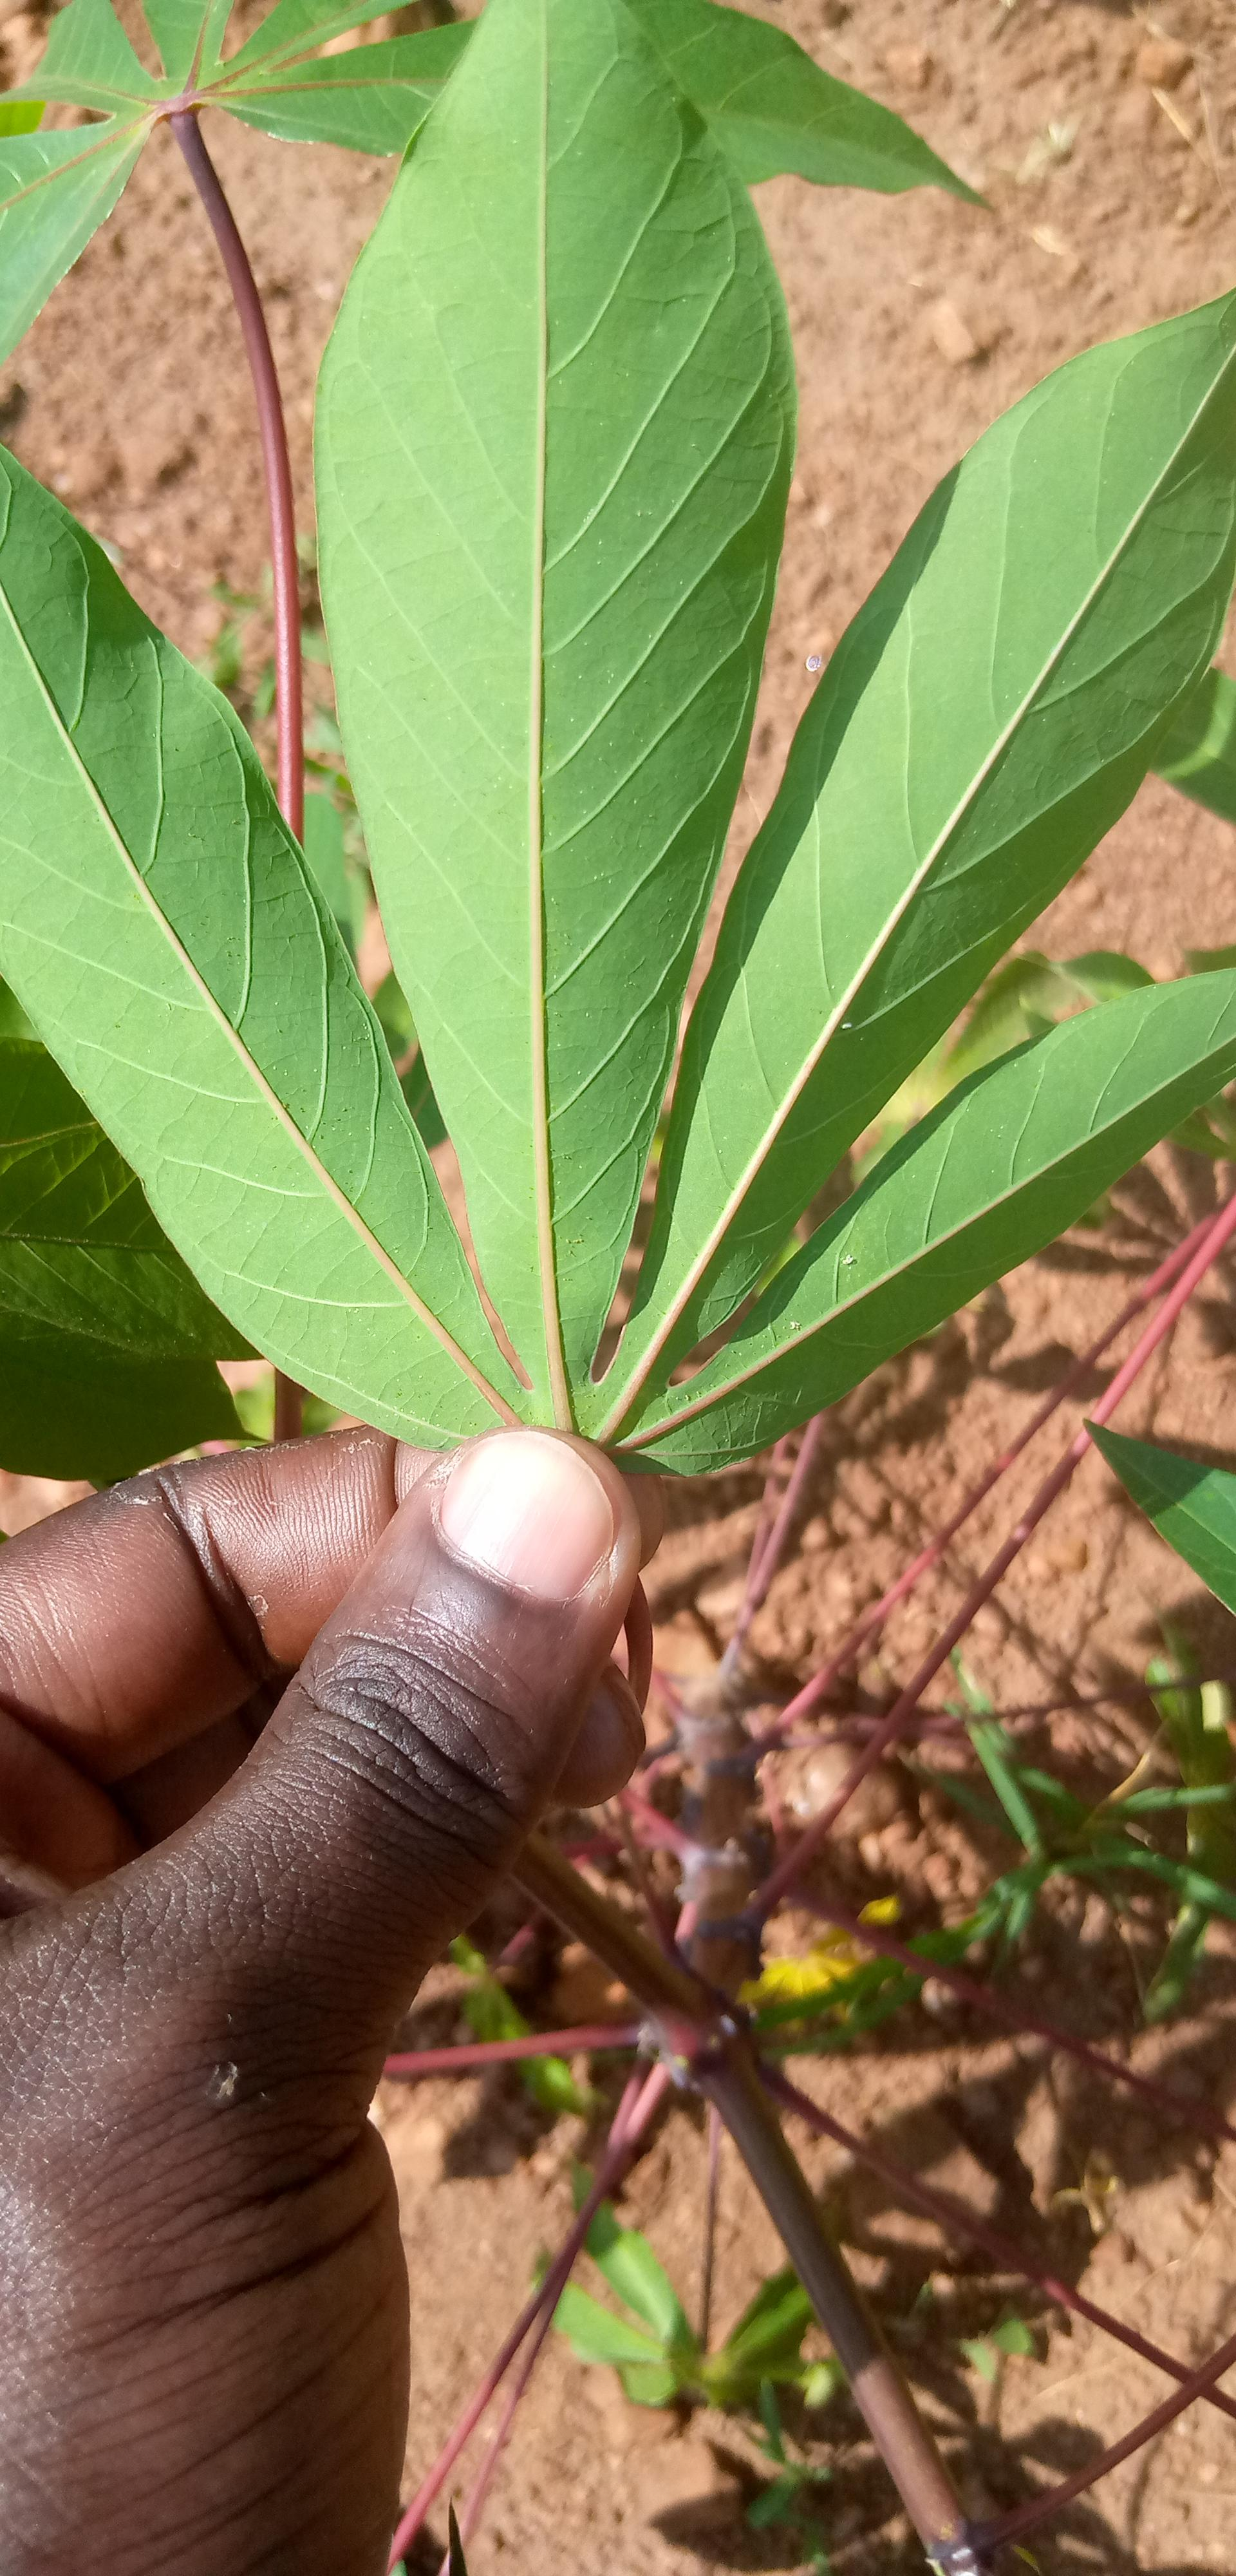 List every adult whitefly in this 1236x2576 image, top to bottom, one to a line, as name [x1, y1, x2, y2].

whitefly [841, 1021, 854, 1032]
whitefly [841, 1251, 857, 1268]